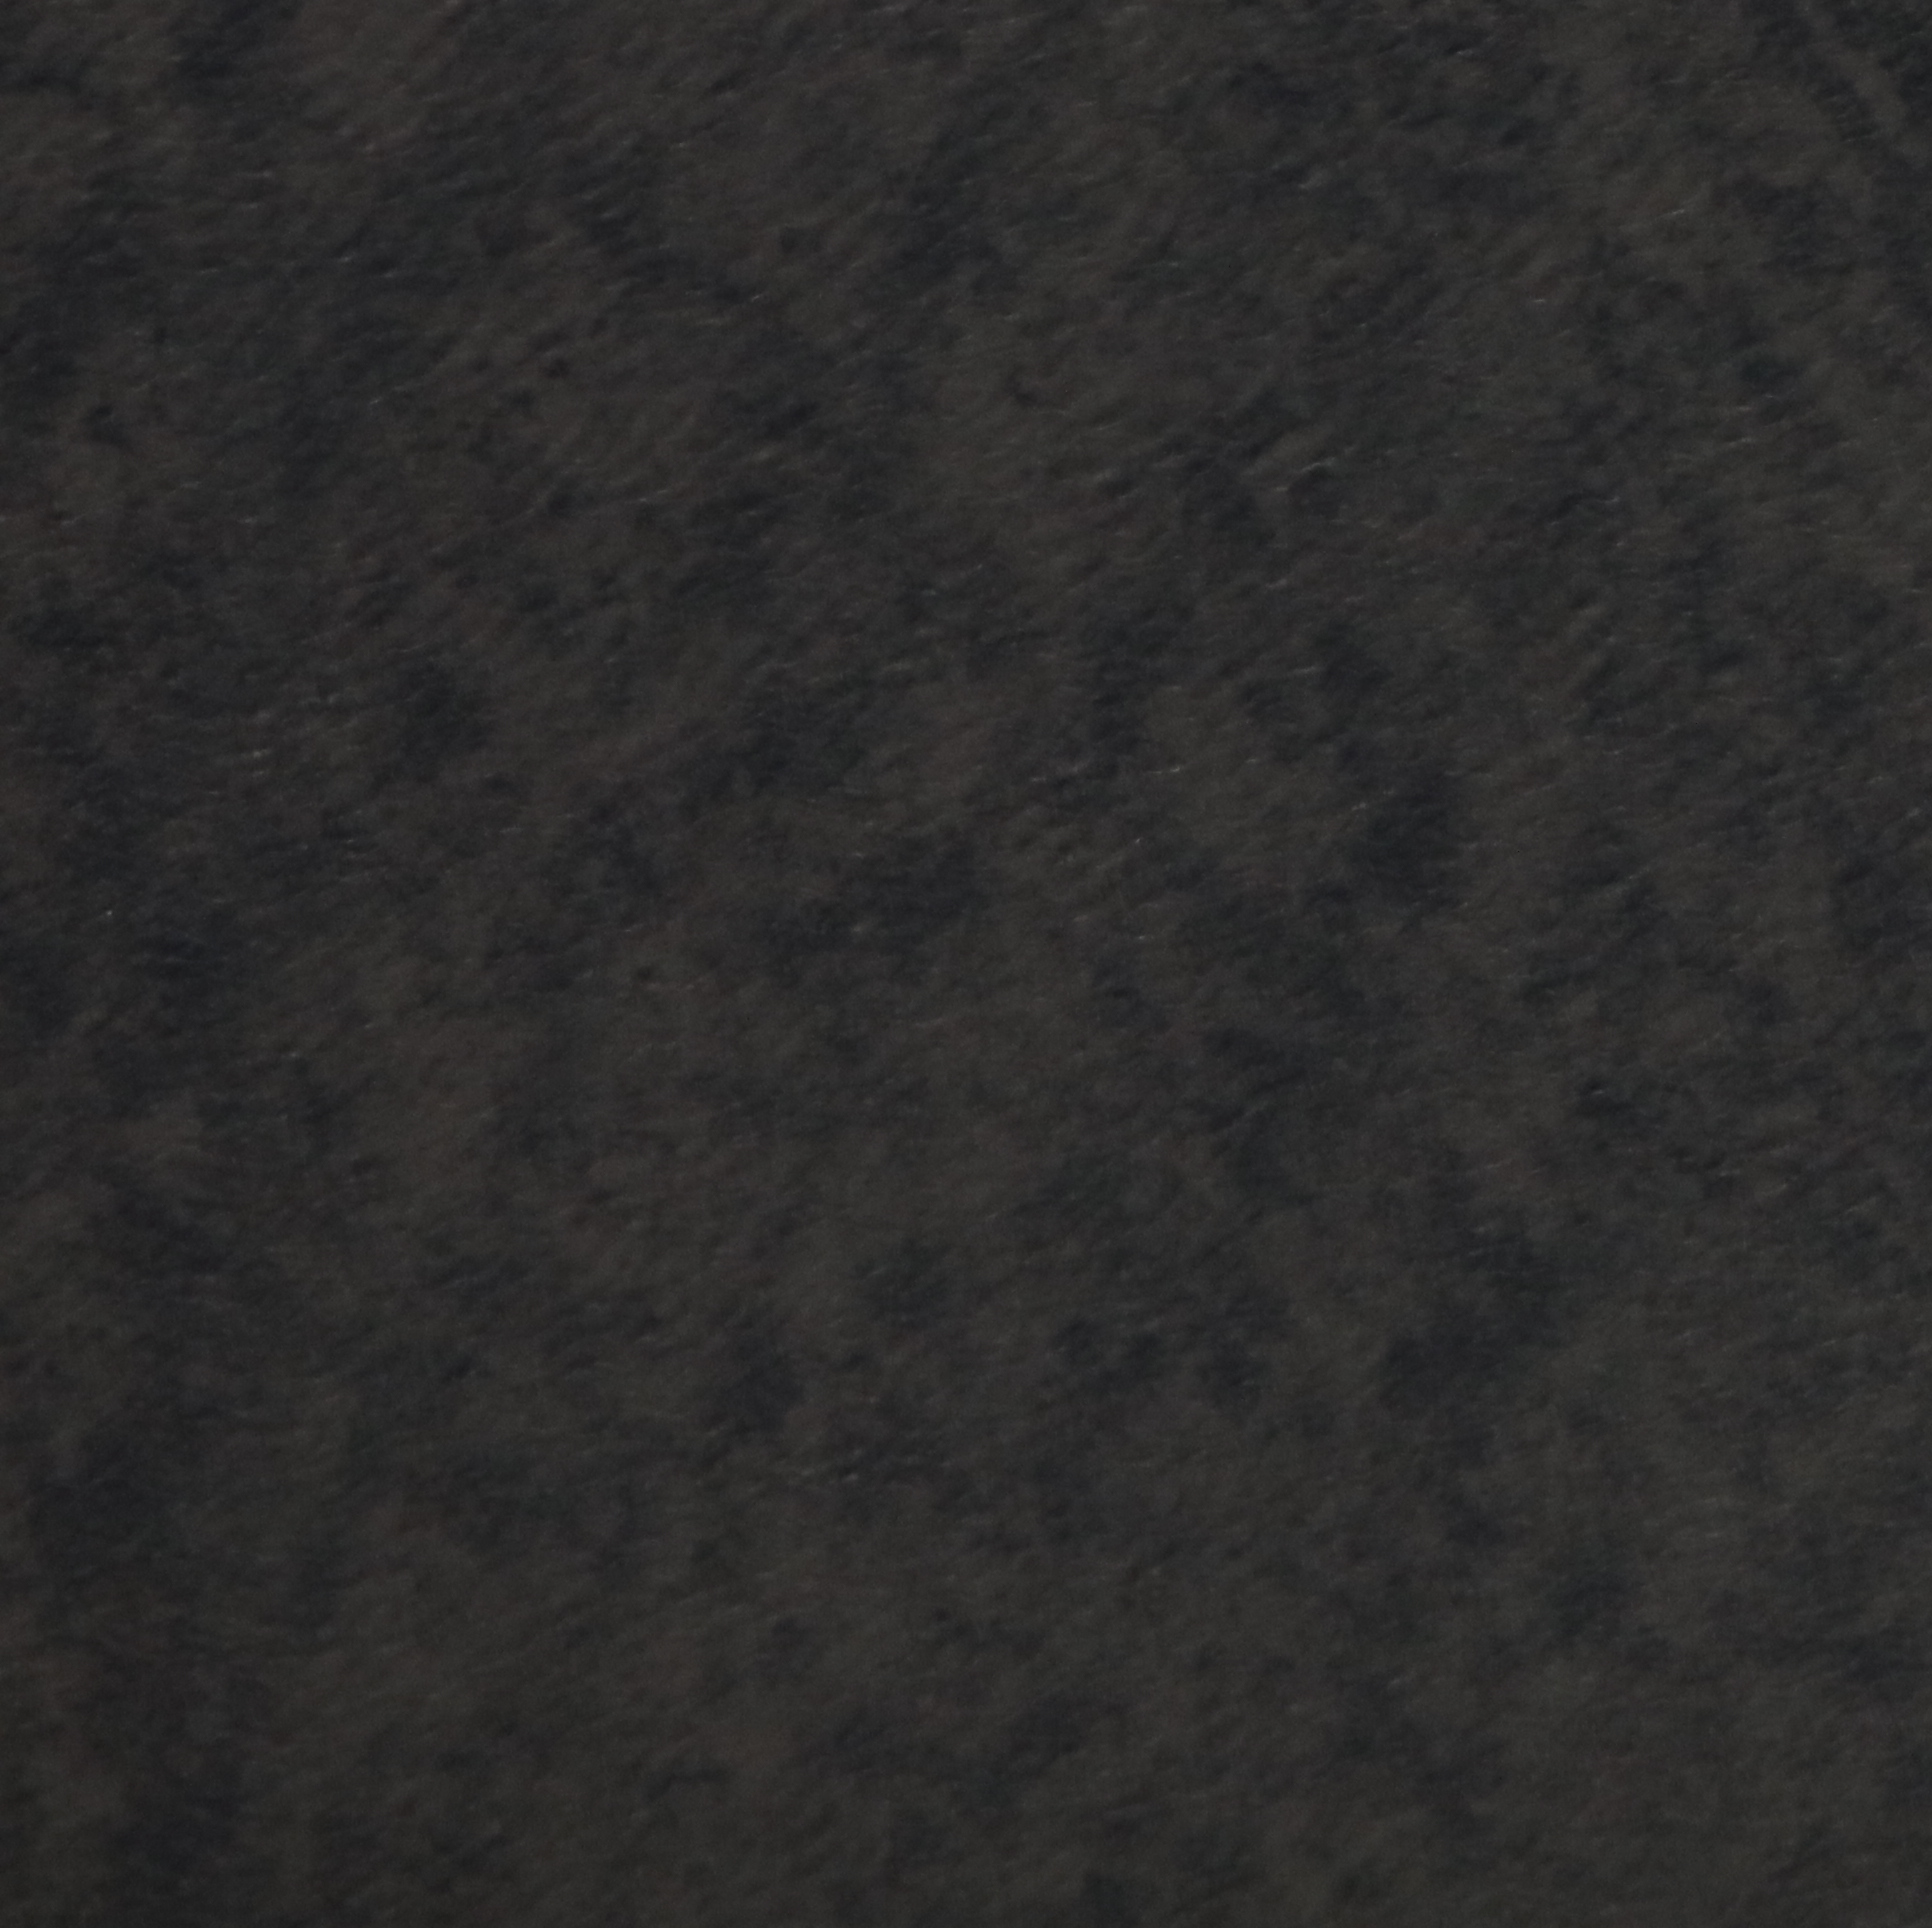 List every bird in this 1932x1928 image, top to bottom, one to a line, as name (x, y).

None